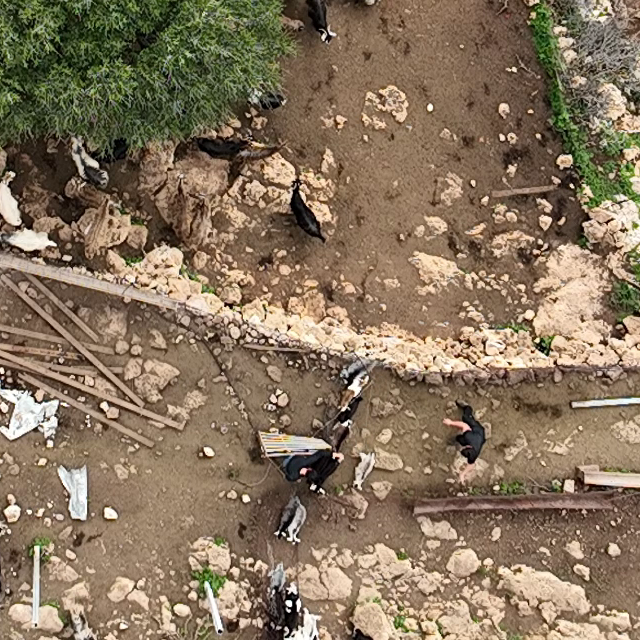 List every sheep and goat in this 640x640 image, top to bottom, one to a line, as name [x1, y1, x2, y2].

goat [306, 0, 337, 43]
goat [336, 0, 383, 5]
goat [272, 13, 304, 33]
goat [248, 86, 287, 109]
goat [44, 132, 60, 169]
goat [191, 133, 253, 160]
goat [67, 137, 109, 186]
goat [233, 137, 292, 161]
goat [0, 171, 23, 225]
goat [174, 174, 193, 234]
goat [66, 177, 106, 205]
goat [289, 178, 326, 243]
goat [83, 194, 113, 257]
goat [6, 228, 58, 248]
goat [342, 356, 379, 382]
goat [337, 372, 369, 413]
goat [340, 394, 362, 422]
goat [331, 419, 352, 450]
goat [353, 451, 376, 491]
goat [311, 456, 339, 492]
goat [274, 495, 298, 540]
goat [286, 504, 306, 545]
goat [0, 533, 4, 612]
goat [269, 561, 286, 598]
goat [285, 581, 301, 637]
goat [266, 592, 285, 630]
goat [302, 608, 319, 639]